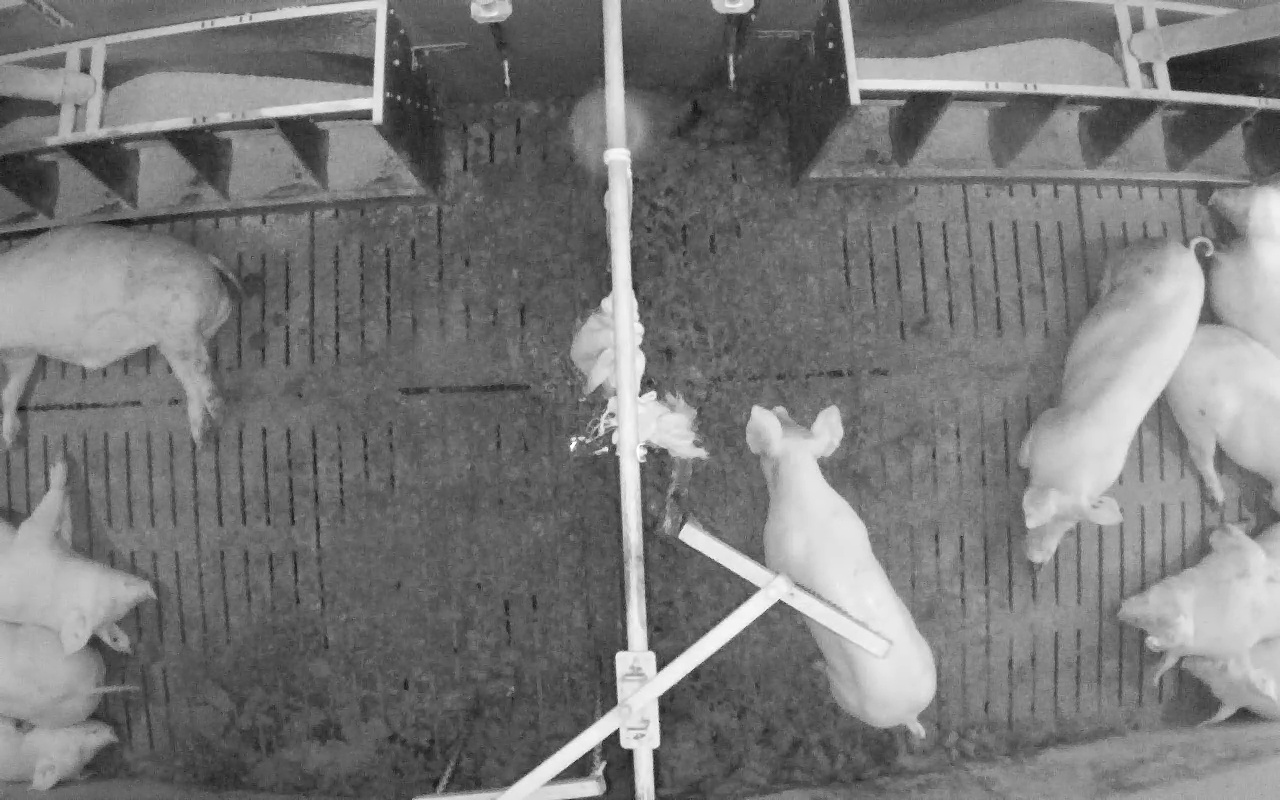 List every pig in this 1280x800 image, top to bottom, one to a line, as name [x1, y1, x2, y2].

pig [1208, 184, 1277, 244]
pig [0, 224, 249, 455]
pig [1016, 235, 1215, 565]
pig [1206, 239, 1279, 358]
pig [1164, 322, 1279, 515]
pig [745, 402, 938, 738]
pig [0, 458, 158, 658]
pig [1116, 522, 1279, 689]
pig [0, 622, 142, 727]
pig [1177, 640, 1279, 730]
pig [1, 717, 121, 790]